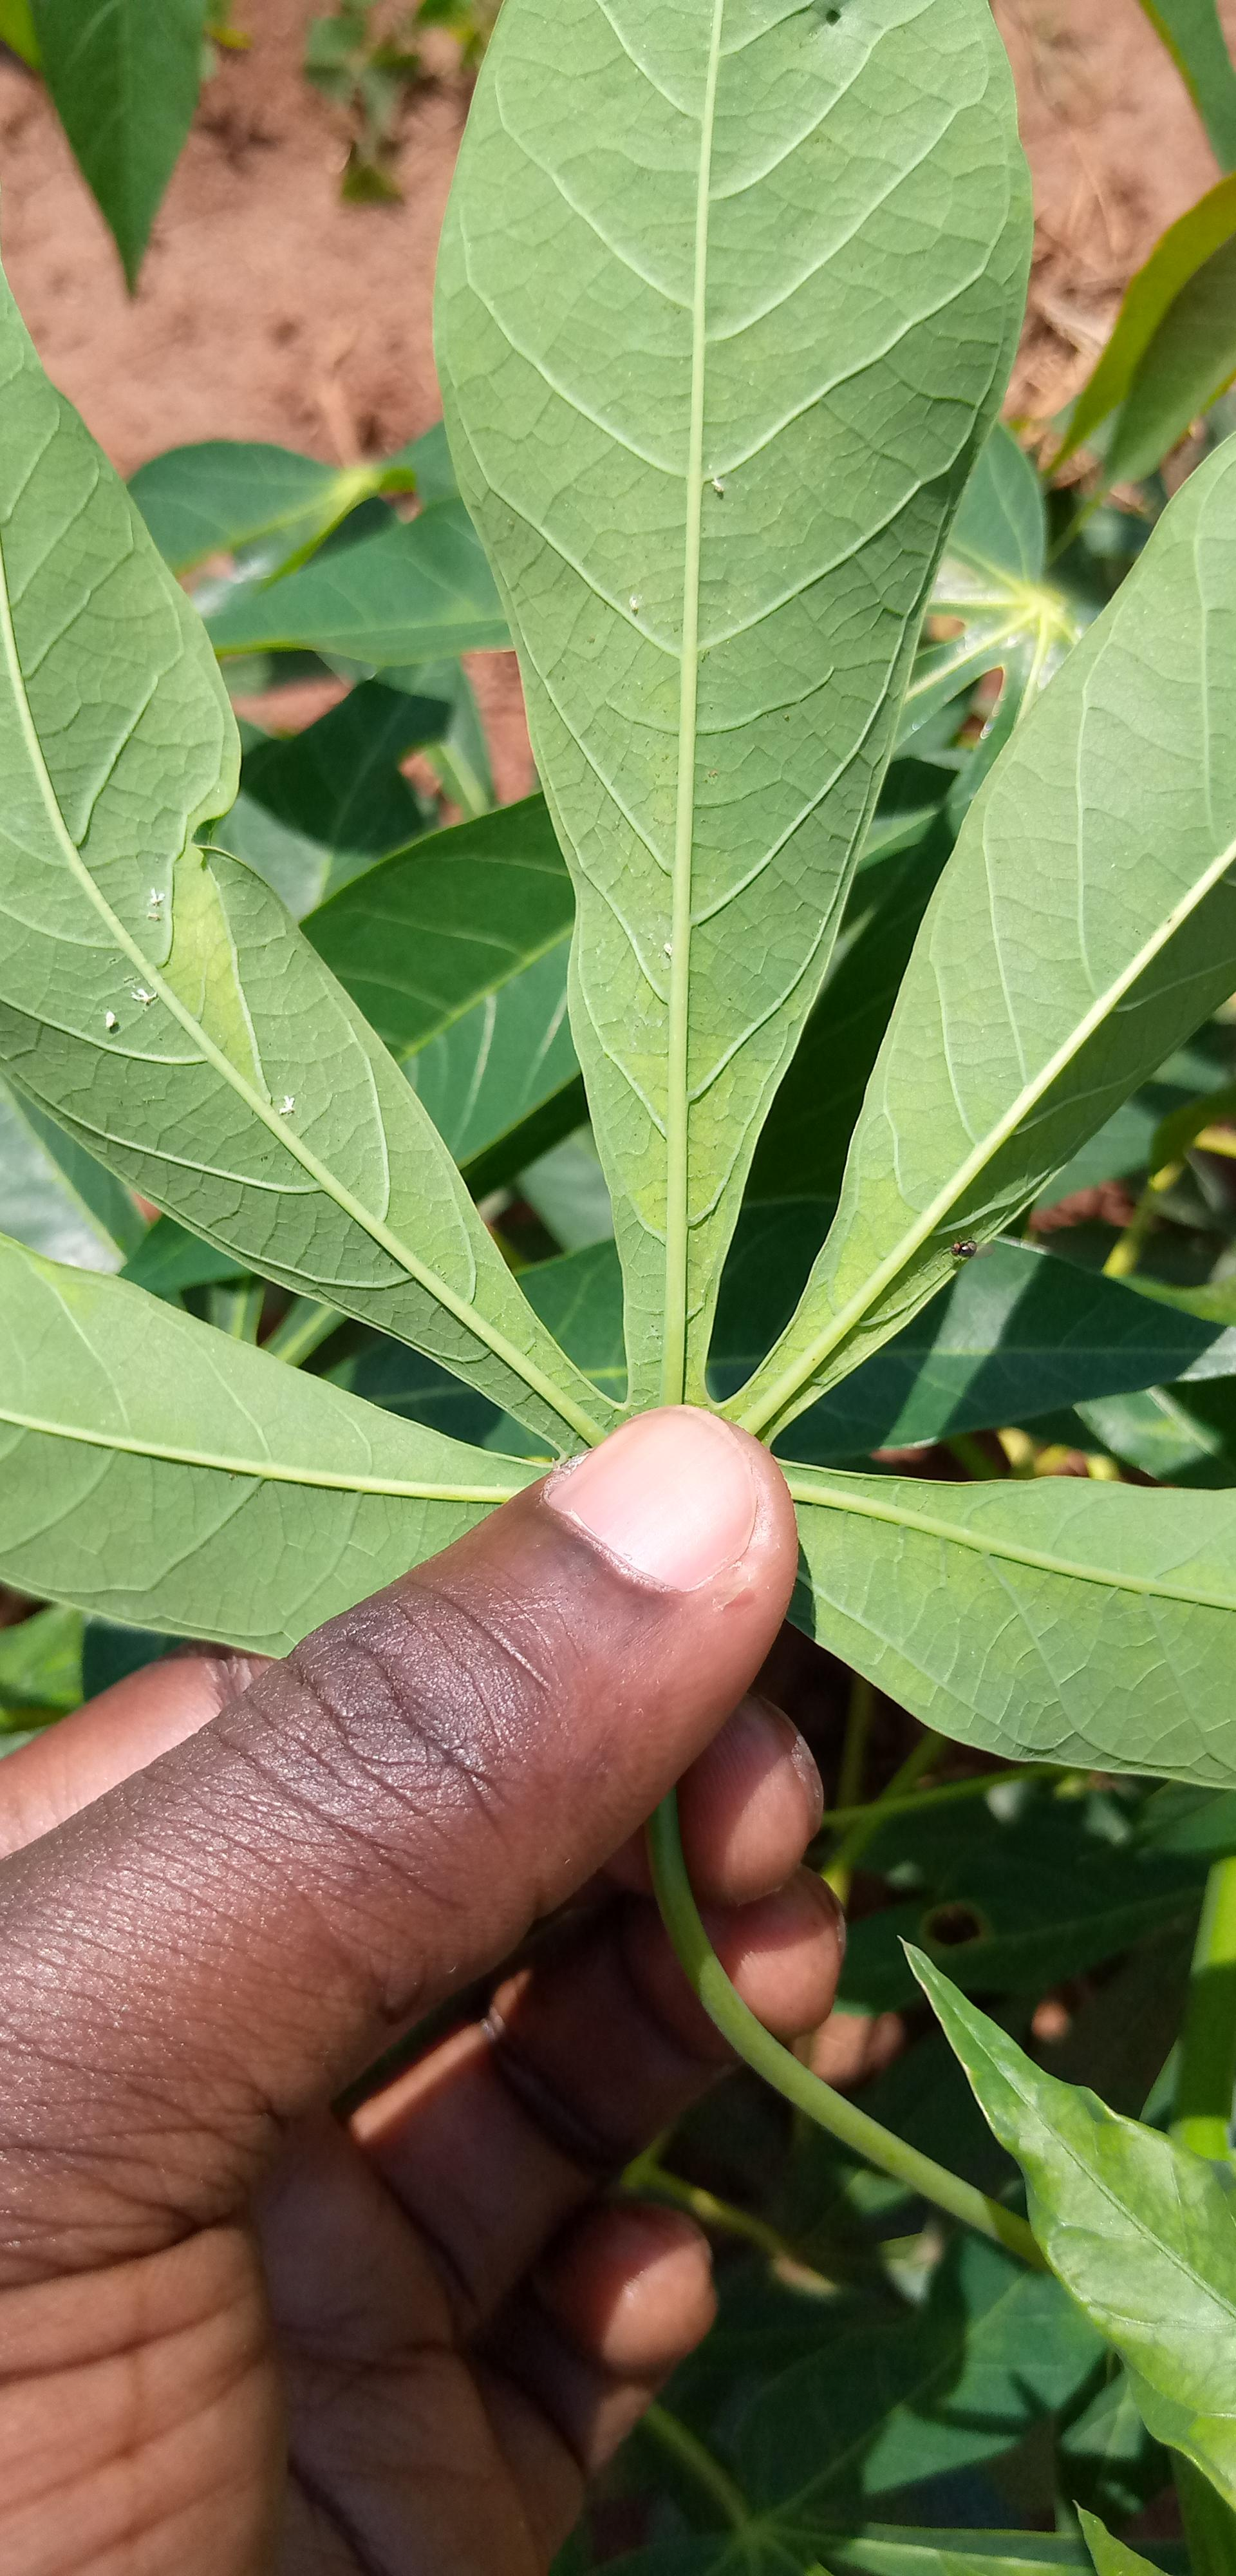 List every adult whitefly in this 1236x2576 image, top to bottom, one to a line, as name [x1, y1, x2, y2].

whitefly [707, 475, 727, 494]
whitefly [625, 590, 644, 620]
whitefly [144, 885, 167, 906]
whitefly [146, 907, 162, 922]
whitefly [659, 939, 678, 958]
whitefly [126, 982, 160, 1003]
whitefly [100, 1007, 118, 1033]
whitefly [275, 1092, 301, 1117]